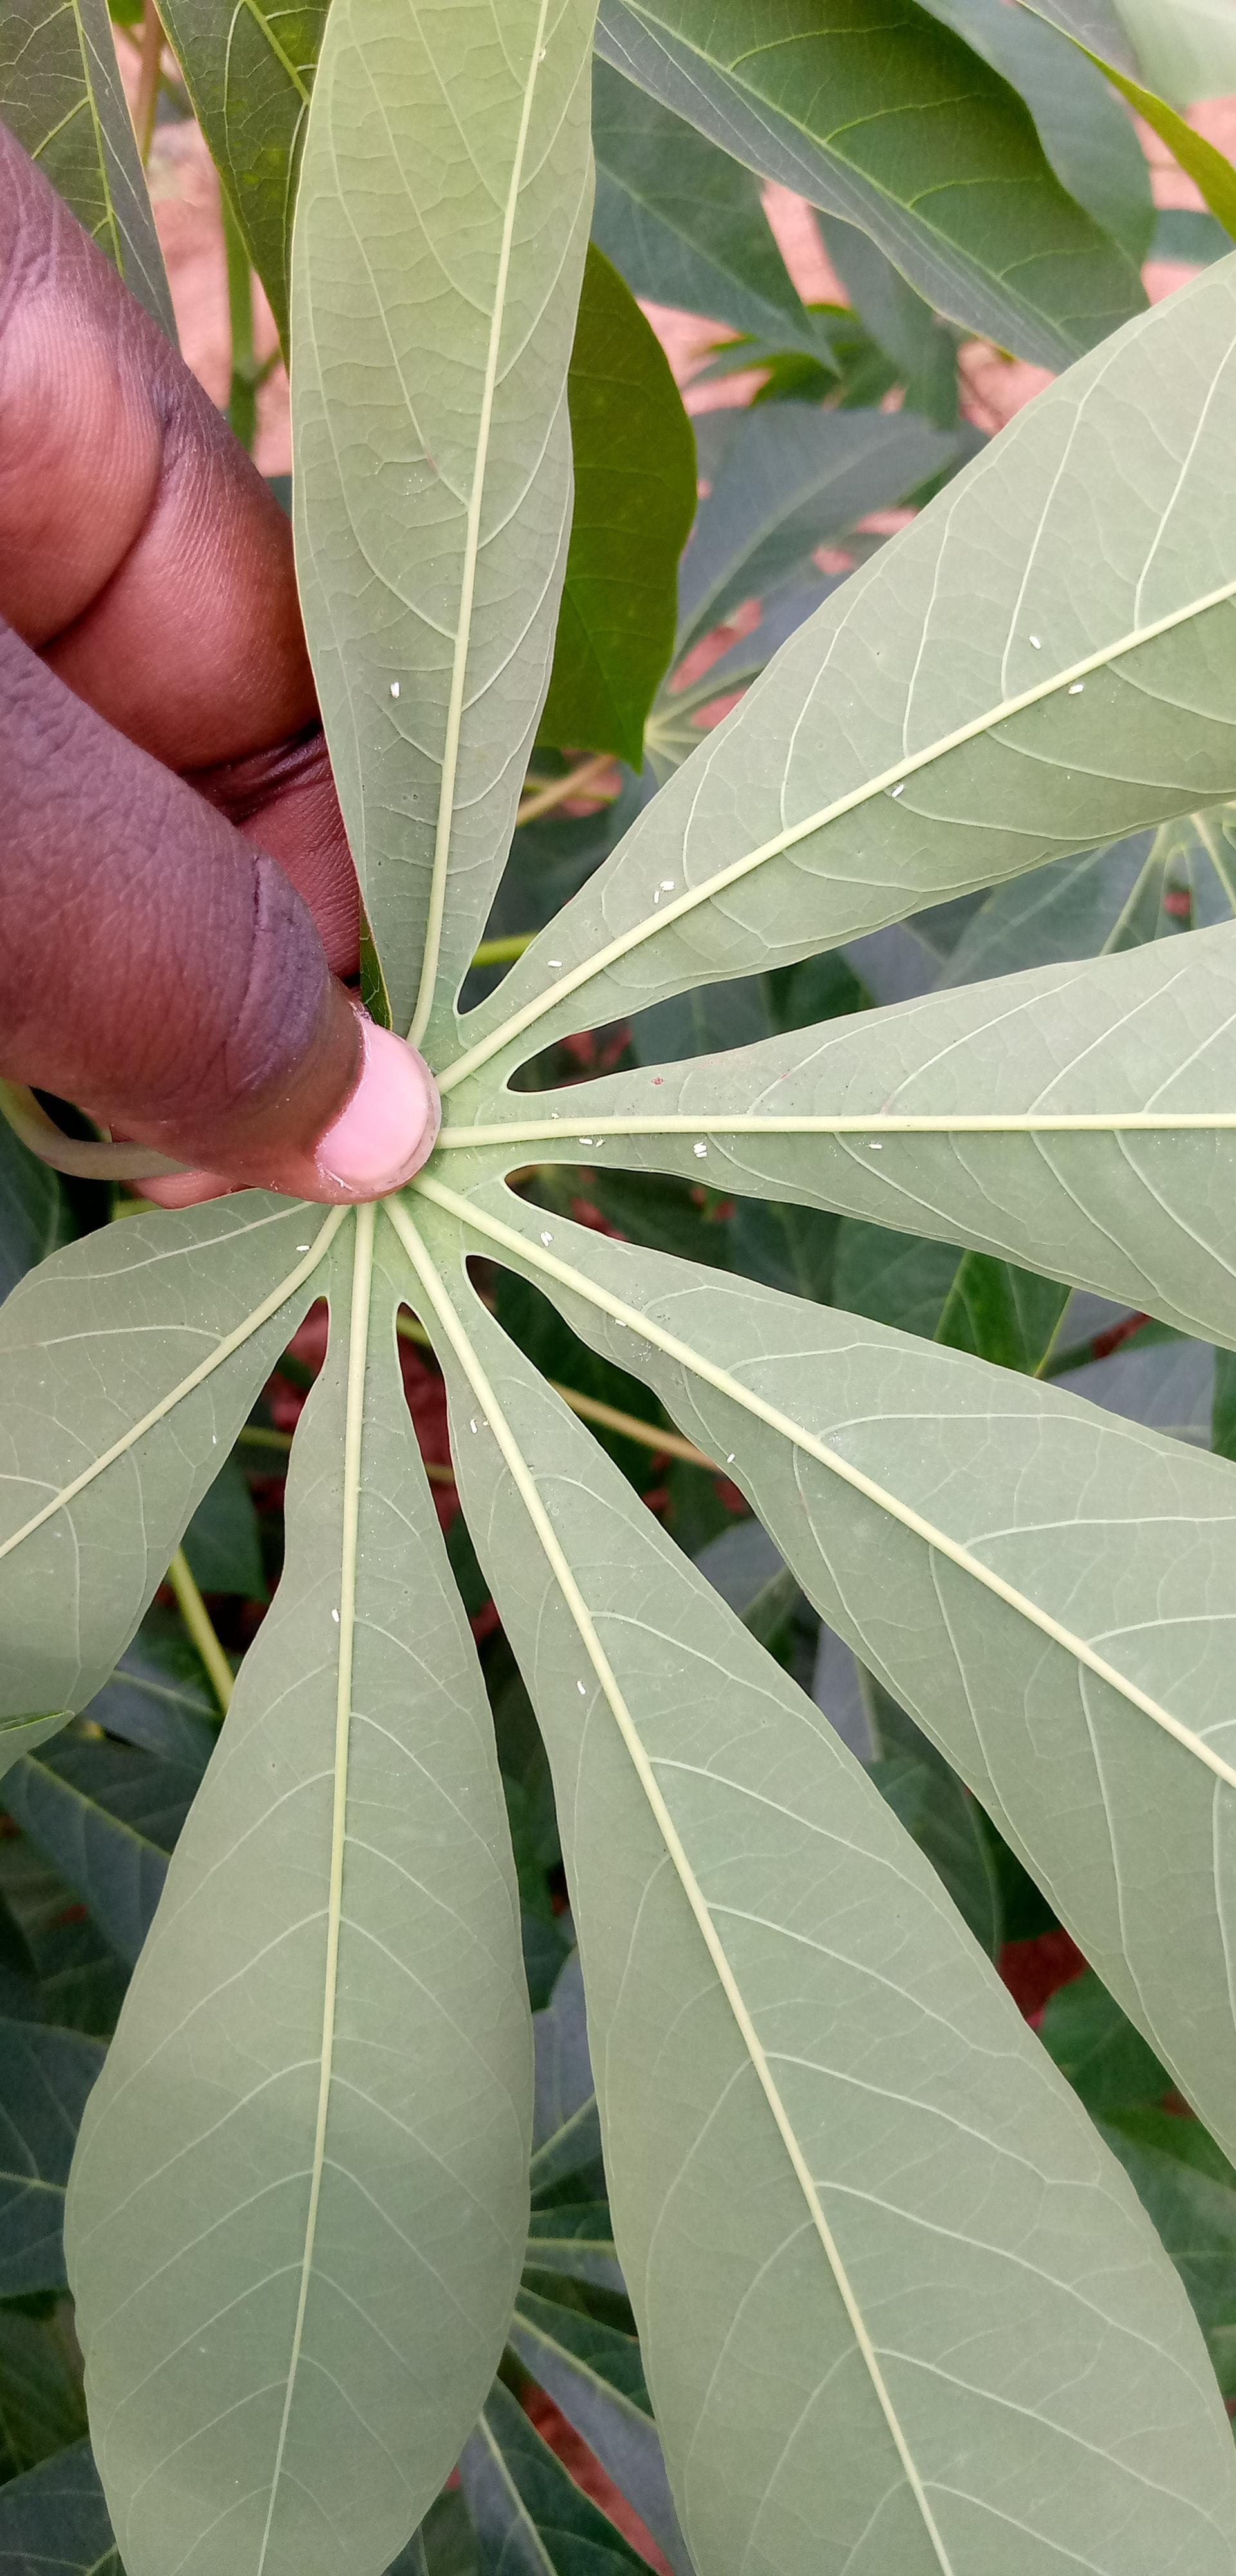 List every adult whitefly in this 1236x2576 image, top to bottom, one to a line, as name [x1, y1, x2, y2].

whitefly [1011, 617, 1071, 667]
whitefly [374, 660, 409, 714]
whitefly [1059, 678, 1087, 708]
whitefly [885, 769, 908, 812]
whitefly [623, 864, 683, 925]
whitefly [635, 866, 694, 916]
whitefly [517, 946, 563, 982]
whitefly [545, 1104, 576, 1136]
whitefly [570, 1127, 613, 1164]
whitefly [862, 1127, 887, 1161]
whitefly [572, 1129, 612, 1159]
whitefly [680, 1131, 717, 1179]
whitefly [687, 1131, 717, 1168]
whitefly [531, 1217, 569, 1254]
whitefly [513, 1218, 556, 1256]
whitefly [288, 1240, 326, 1268]
whitefly [604, 1313, 642, 1349]
whitefly [473, 1403, 499, 1437]
whitefly [454, 1408, 483, 1442]
whitefly [699, 1437, 754, 1477]
whitefly [322, 1594, 354, 1635]
whitefly [549, 1663, 601, 1710]